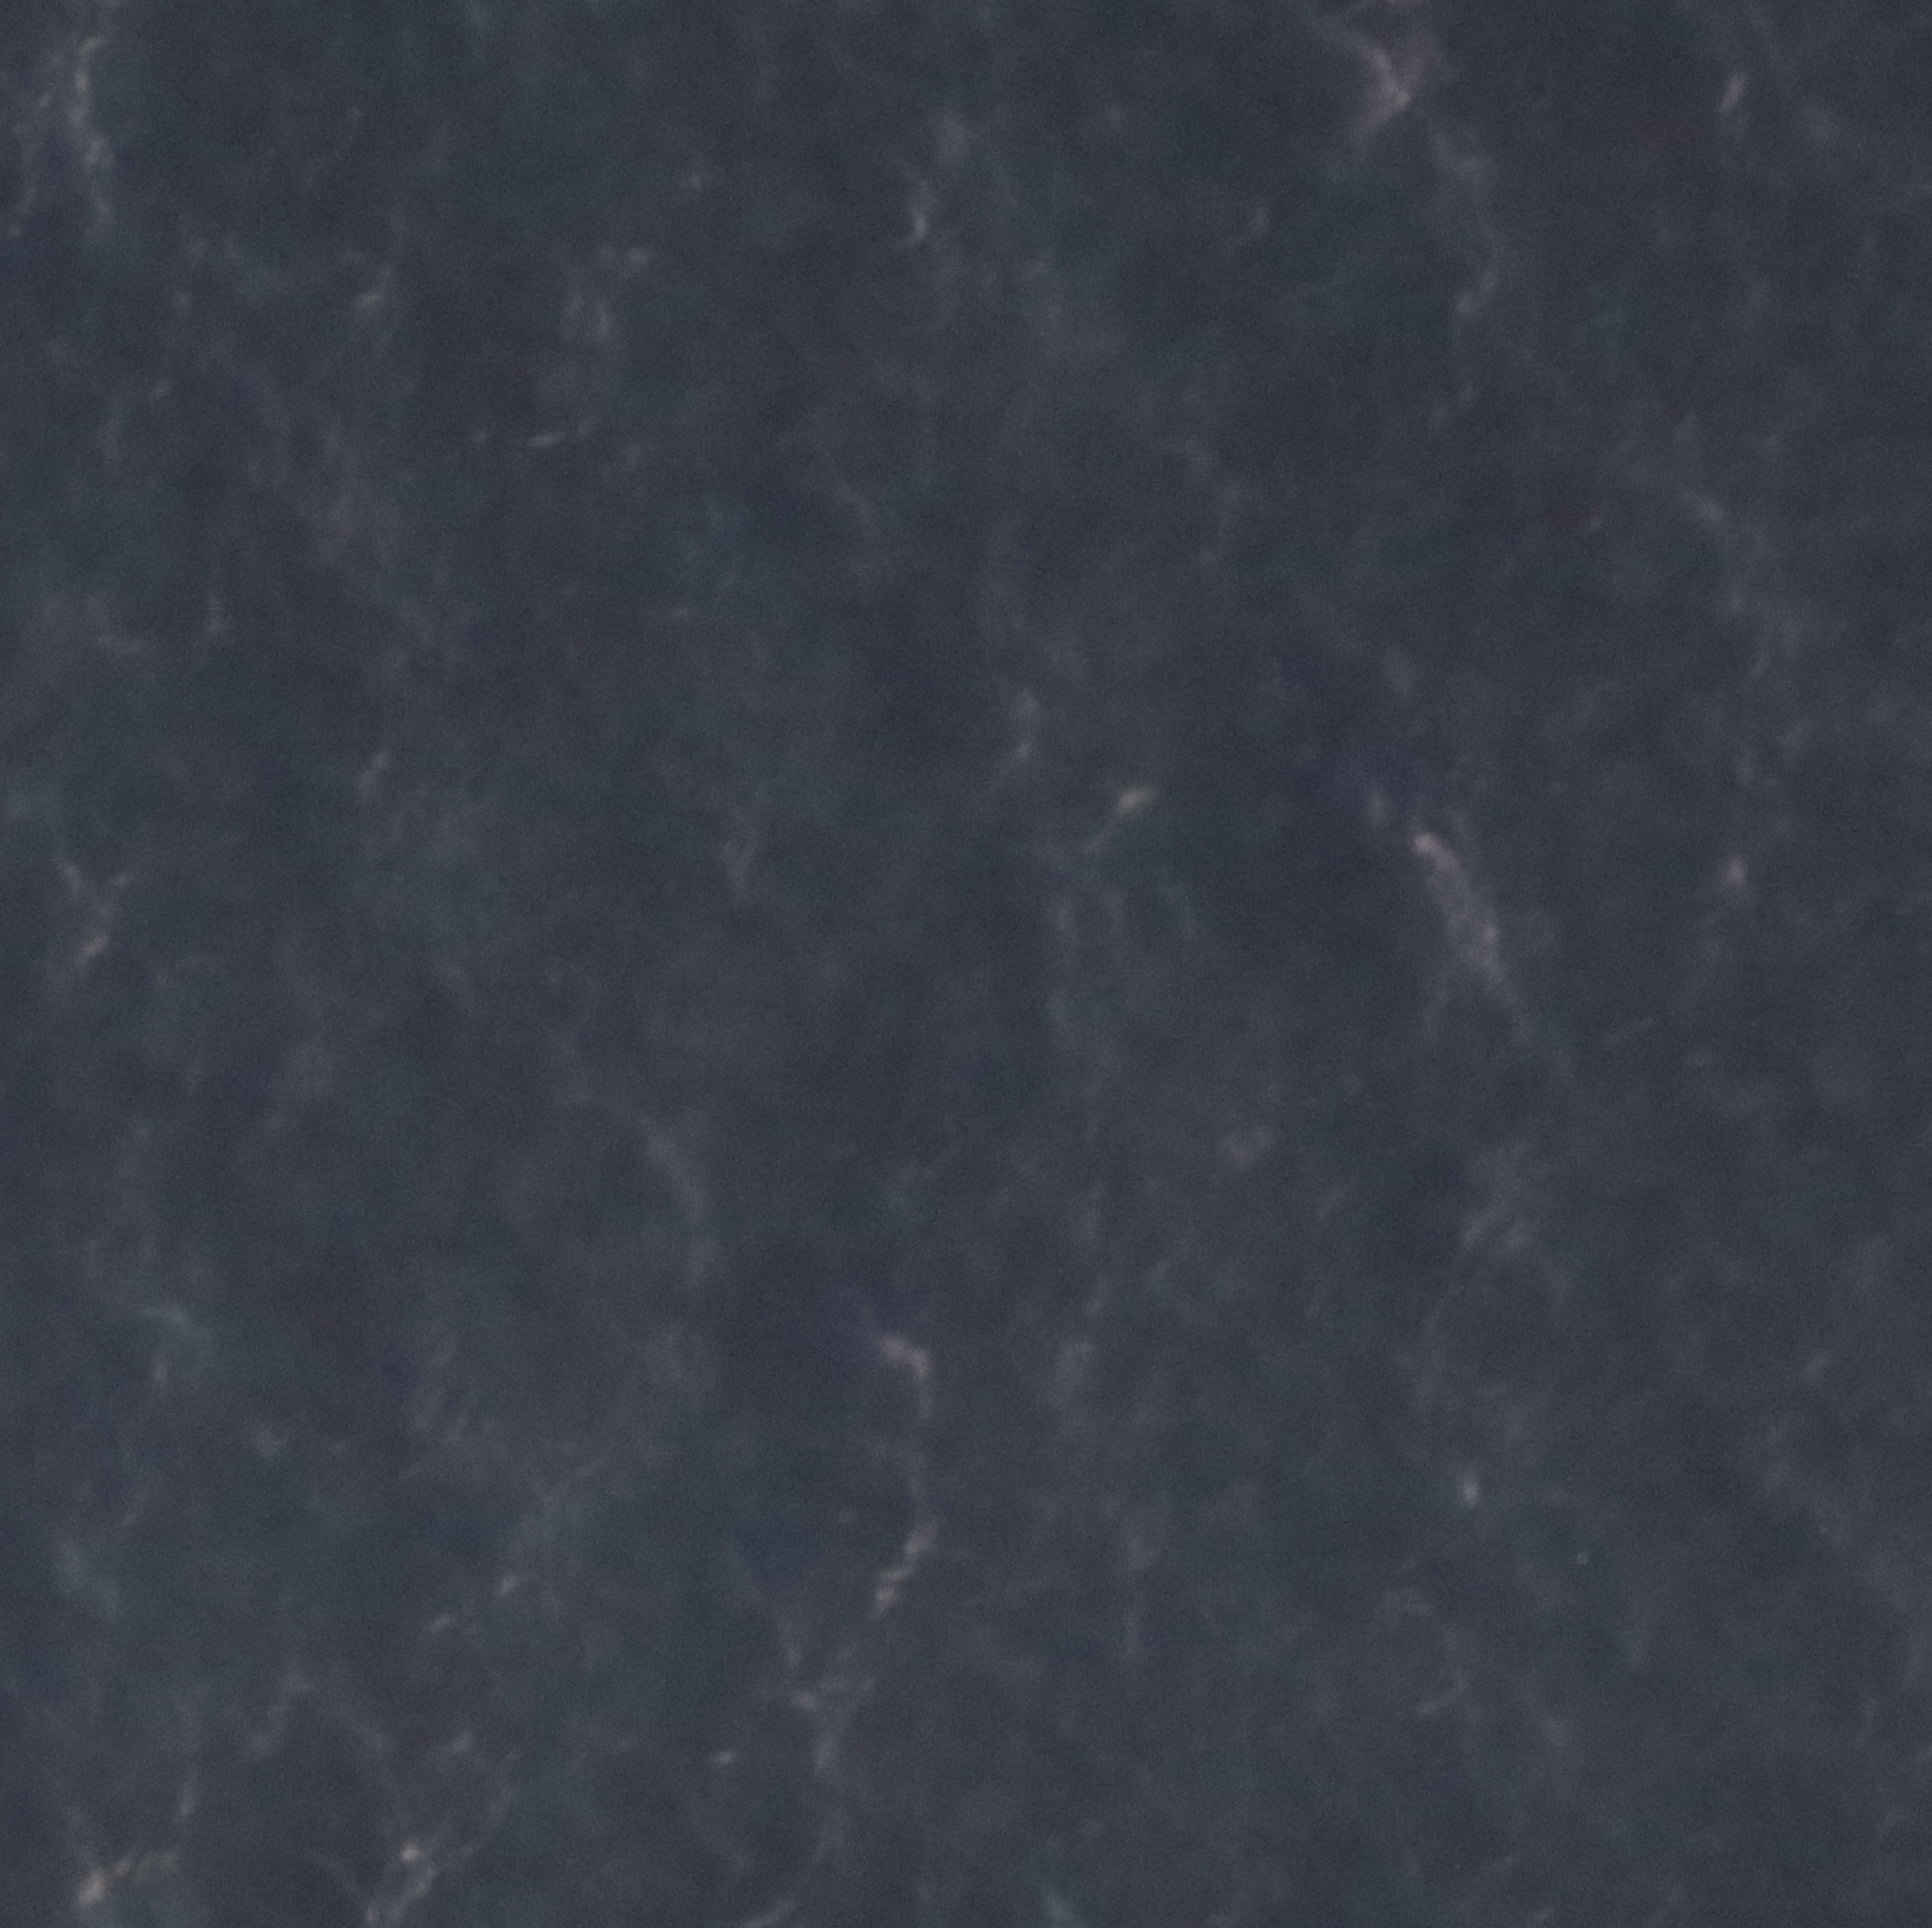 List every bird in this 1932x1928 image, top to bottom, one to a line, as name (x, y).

None